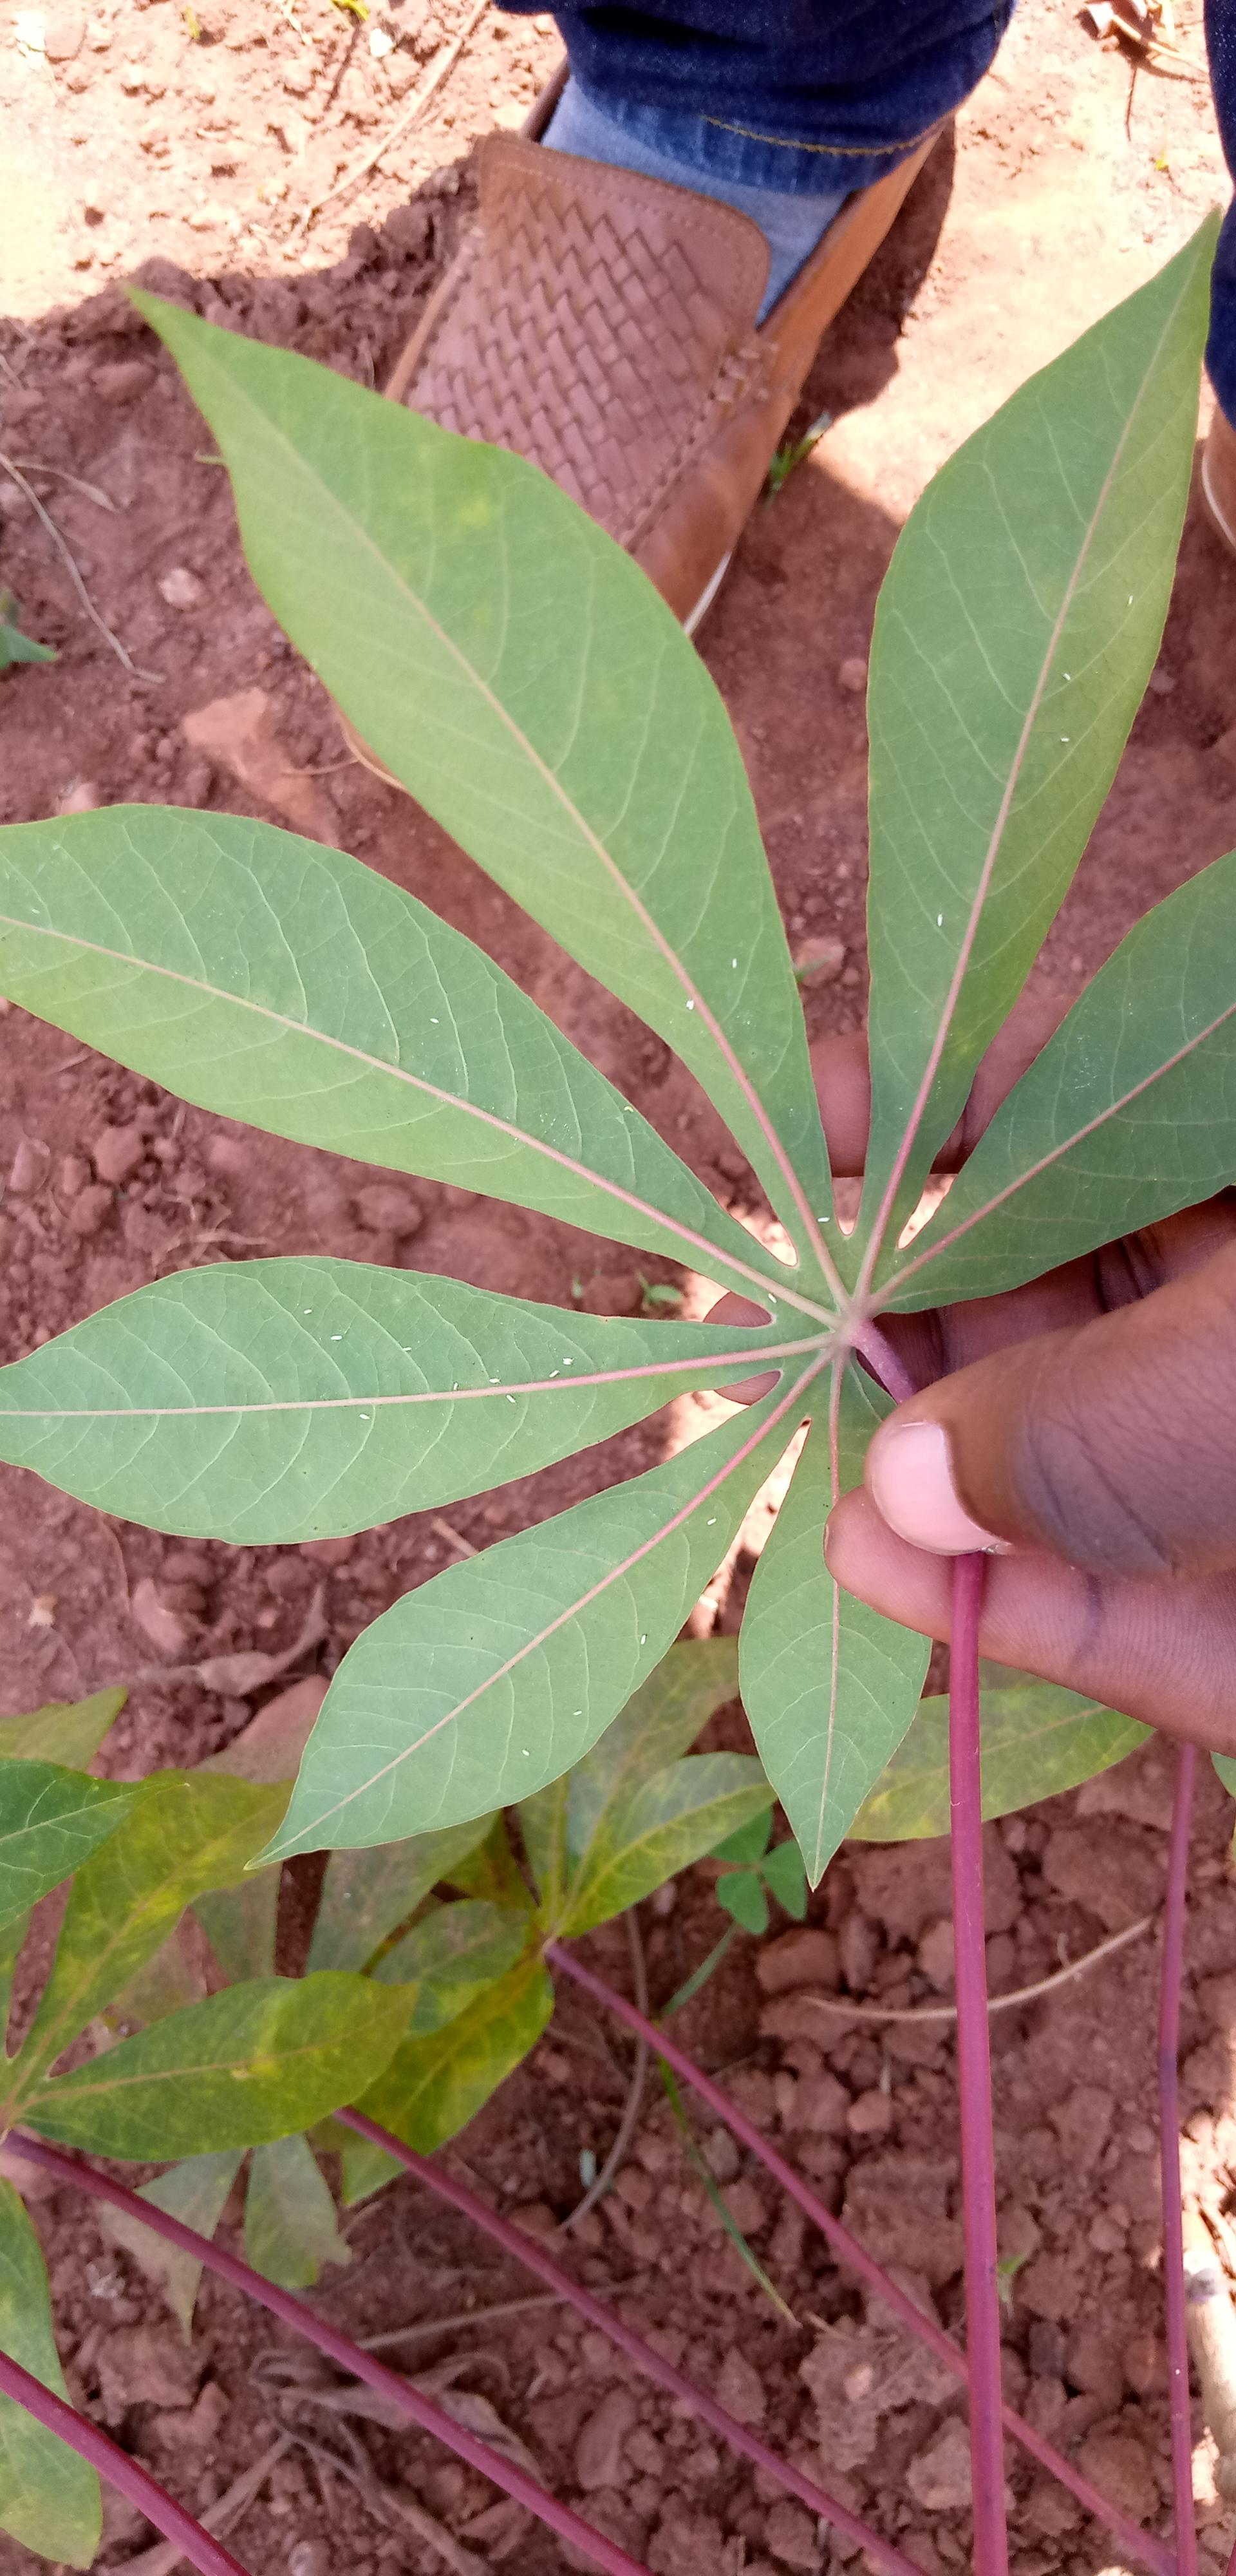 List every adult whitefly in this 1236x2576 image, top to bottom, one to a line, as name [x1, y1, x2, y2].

whitefly [1127, 594, 1136, 607]
whitefly [1062, 670, 1074, 684]
whitefly [1058, 736, 1072, 746]
whitefly [935, 912, 946, 929]
whitefly [729, 956, 741, 971]
whitefly [686, 998, 691, 1008]
whitefly [689, 999, 695, 1012]
whitefly [428, 1016, 443, 1027]
whitefly [621, 1104, 635, 1115]
whitefly [816, 1213, 833, 1225]
whitefly [766, 1290, 780, 1305]
whitefly [302, 1306, 314, 1317]
whitefly [328, 1332, 346, 1343]
whitefly [400, 1345, 413, 1354]
whitefly [561, 1357, 574, 1362]
whitefly [562, 1361, 574, 1366]
whitefly [547, 1368, 561, 1379]
whitefly [487, 1376, 501, 1385]
whitefly [451, 1381, 462, 1392]
whitefly [505, 1394, 516, 1405]
whitefly [357, 1413, 374, 1422]
whitefly [706, 1515, 718, 1527]
whitefly [639, 1632, 648, 1647]
whitefly [572, 1709, 584, 1717]
whitefly [521, 1748, 531, 1757]